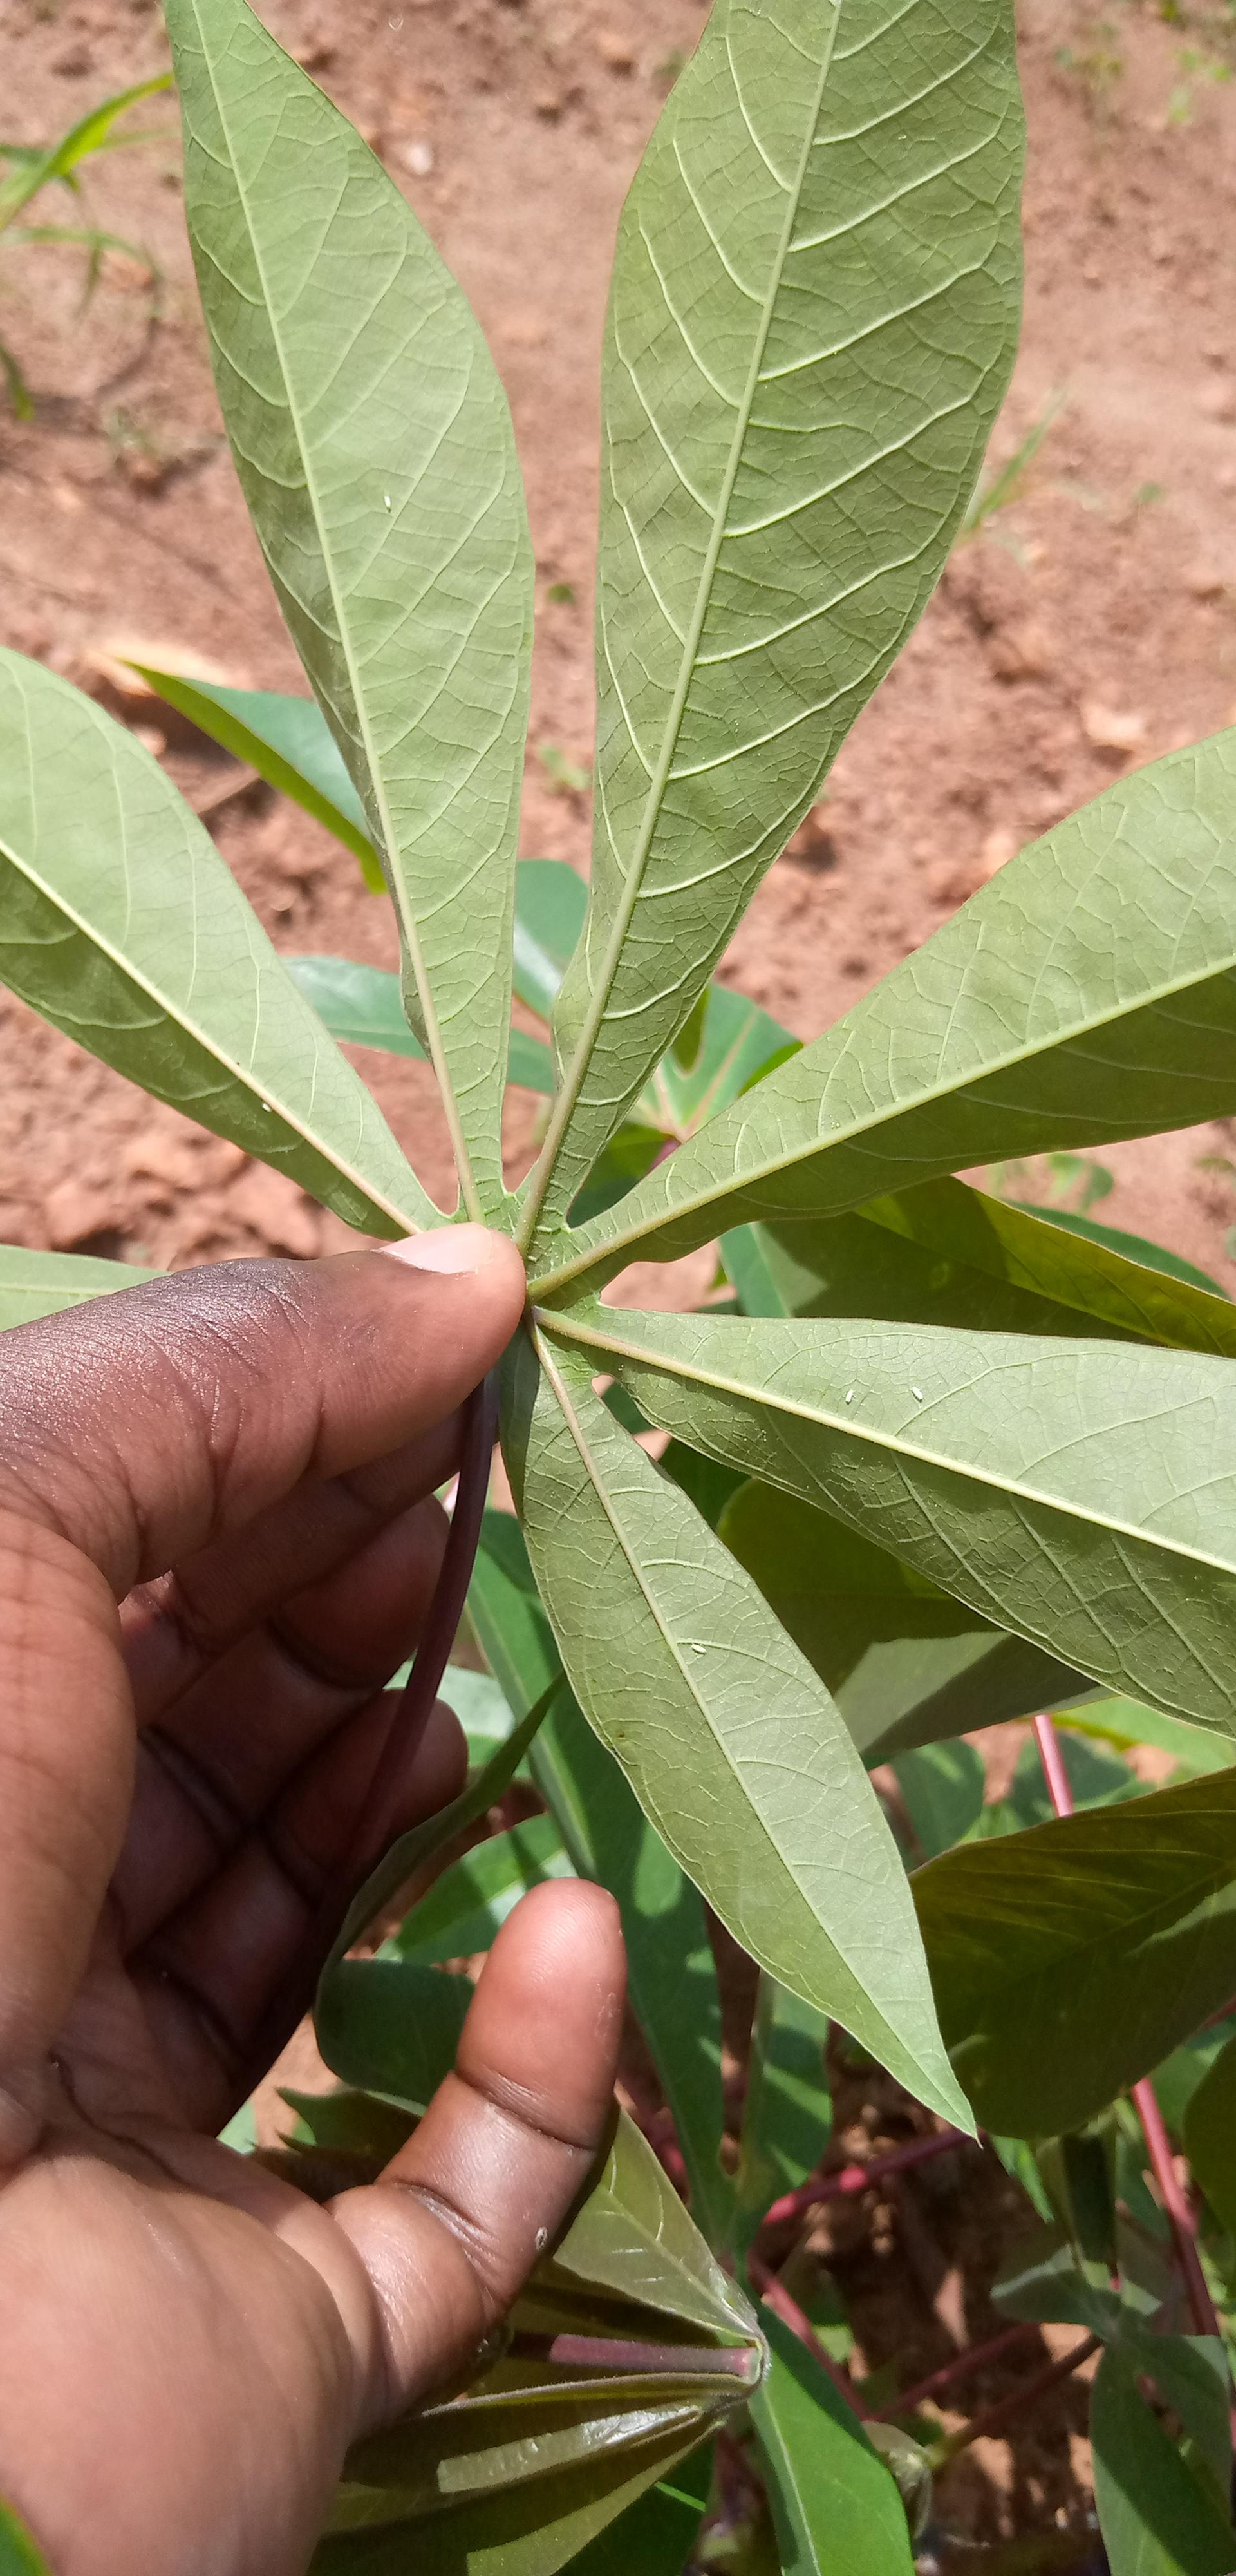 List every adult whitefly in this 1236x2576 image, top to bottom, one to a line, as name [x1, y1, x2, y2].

whitefly [382, 491, 393, 511]
whitefly [261, 1102, 274, 1115]
whitefly [910, 1385, 924, 1402]
whitefly [843, 1387, 856, 1405]
whitefly [691, 1642, 709, 1655]